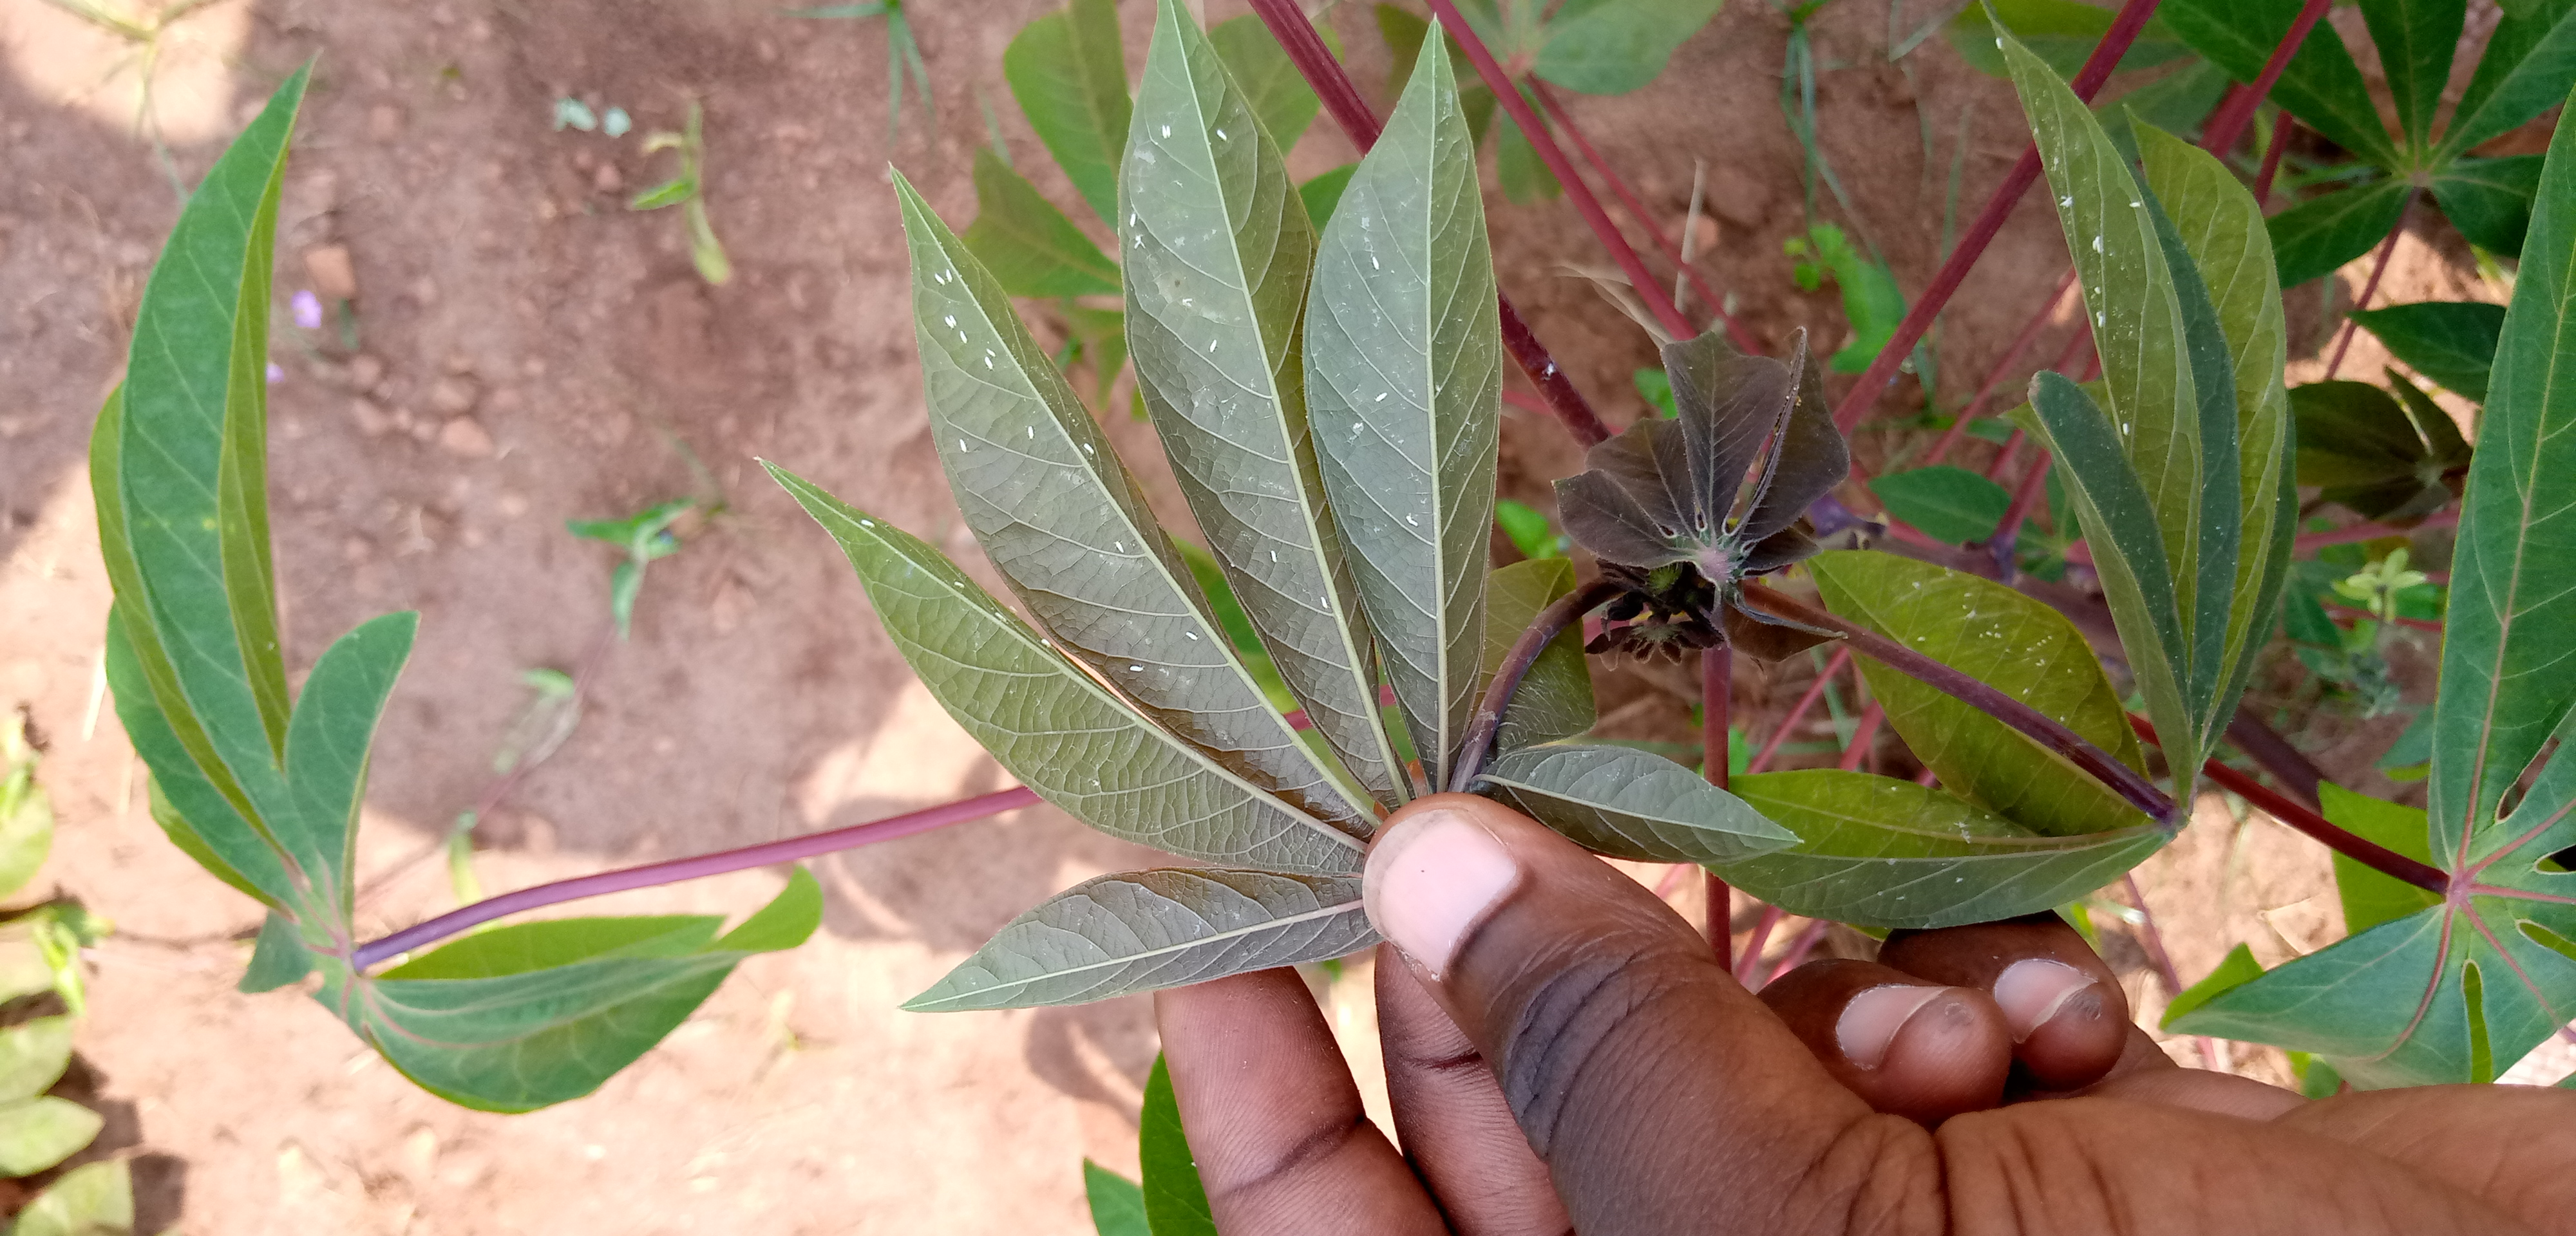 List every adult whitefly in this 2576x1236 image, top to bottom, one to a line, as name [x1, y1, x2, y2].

whitefly [1160, 122, 1168, 140]
whitefly [1166, 124, 1174, 139]
whitefly [1214, 128, 1230, 143]
whitefly [1126, 211, 1141, 229]
whitefly [1132, 234, 1148, 251]
whitefly [1370, 254, 1385, 274]
whitefly [943, 267, 954, 284]
whitefly [933, 271, 946, 286]
whitefly [949, 314, 958, 327]
whitefly [943, 315, 955, 330]
whitefly [958, 328, 968, 344]
whitefly [1206, 337, 1224, 358]
whitefly [983, 346, 997, 358]
whitefly [983, 355, 994, 371]
whitefly [1543, 360, 1557, 378]
whitefly [1372, 389, 1390, 403]
whitefly [1025, 424, 1037, 443]
whitefly [957, 436, 969, 454]
whitefly [1081, 442, 1097, 458]
whitefly [1405, 511, 1419, 529]
whitefly [857, 518, 877, 530]
whitefly [1111, 538, 1131, 559]
whitefly [1267, 548, 1280, 566]
whitefly [952, 579, 965, 590]
whitefly [1319, 594, 1331, 610]
whitefly [992, 610, 1007, 624]
whitefly [1182, 628, 1200, 643]
whitefly [1038, 635, 1054, 650]
whitefly [1128, 663, 1146, 675]